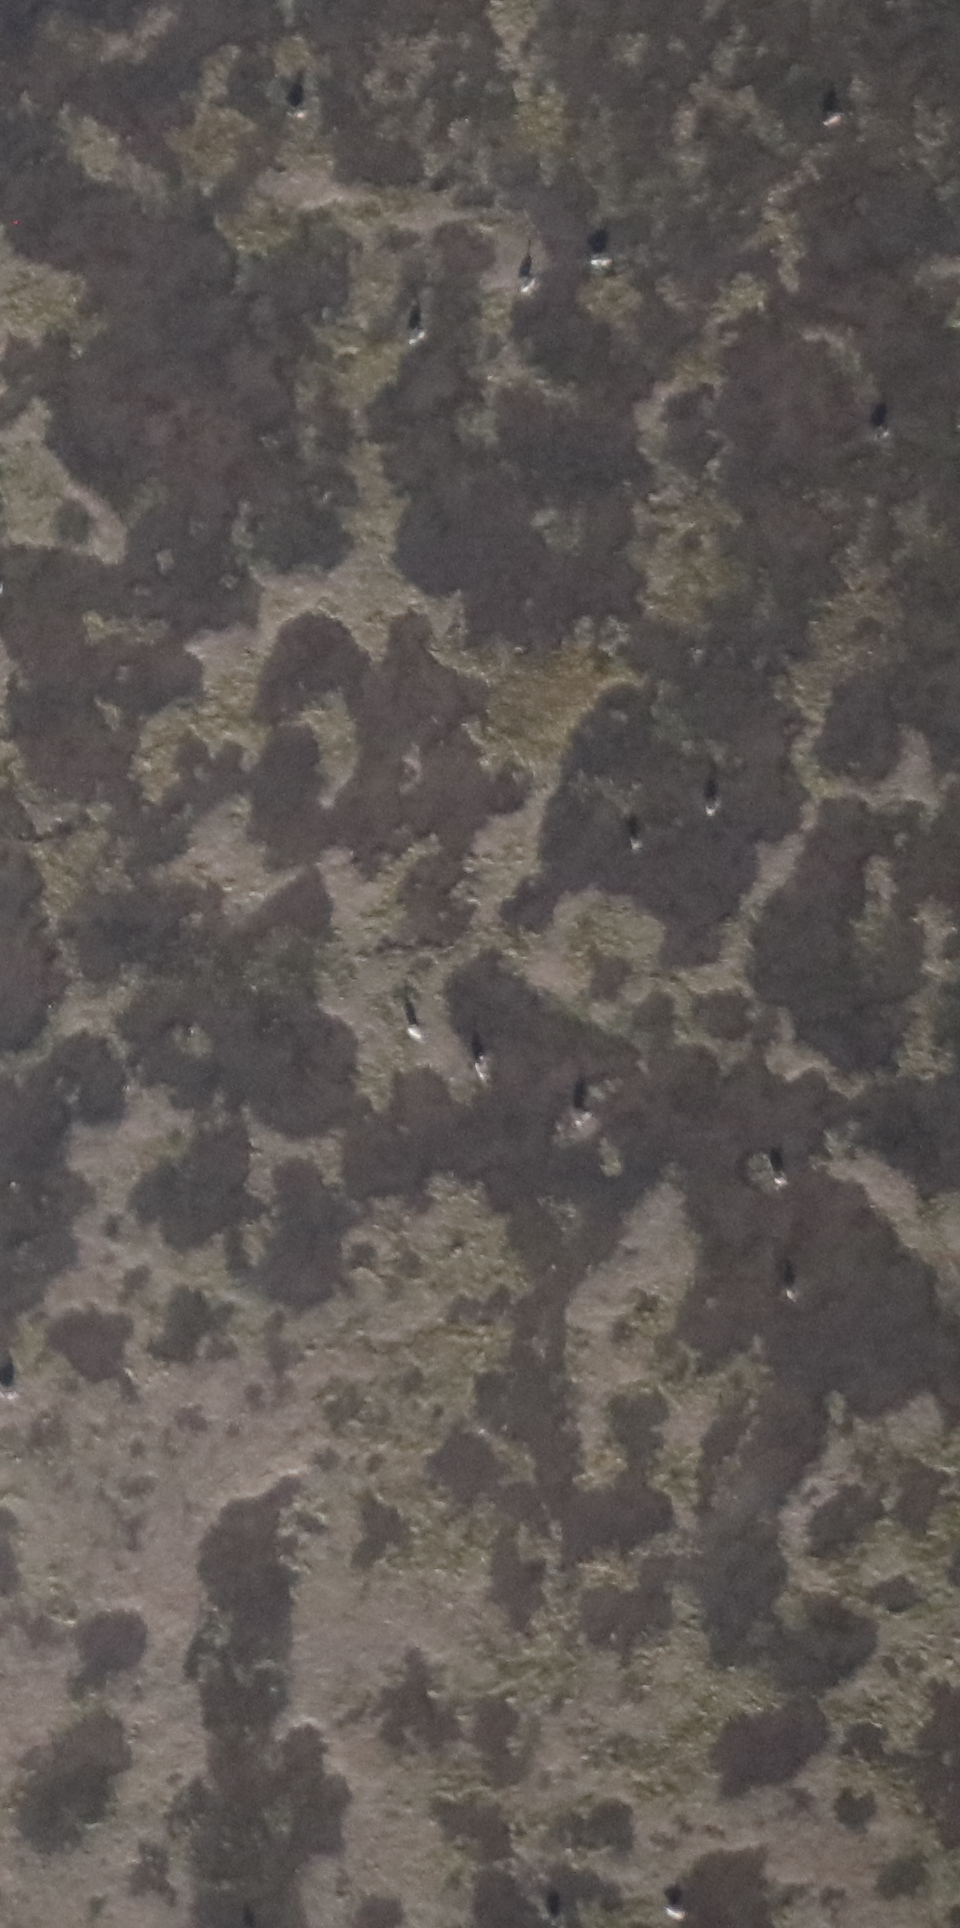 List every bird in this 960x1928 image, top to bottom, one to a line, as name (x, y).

brant (300, 112)
brant (834, 120)
brant (601, 259)
brant (526, 286)
brant (415, 336)
brant (885, 433)
brant (709, 808)
brant (638, 838)
brant (412, 1035)
brant (479, 1068)
brant (581, 1115)
brant (778, 1177)
brant (792, 1292)
brant (6, 1390)
brant (675, 1912)